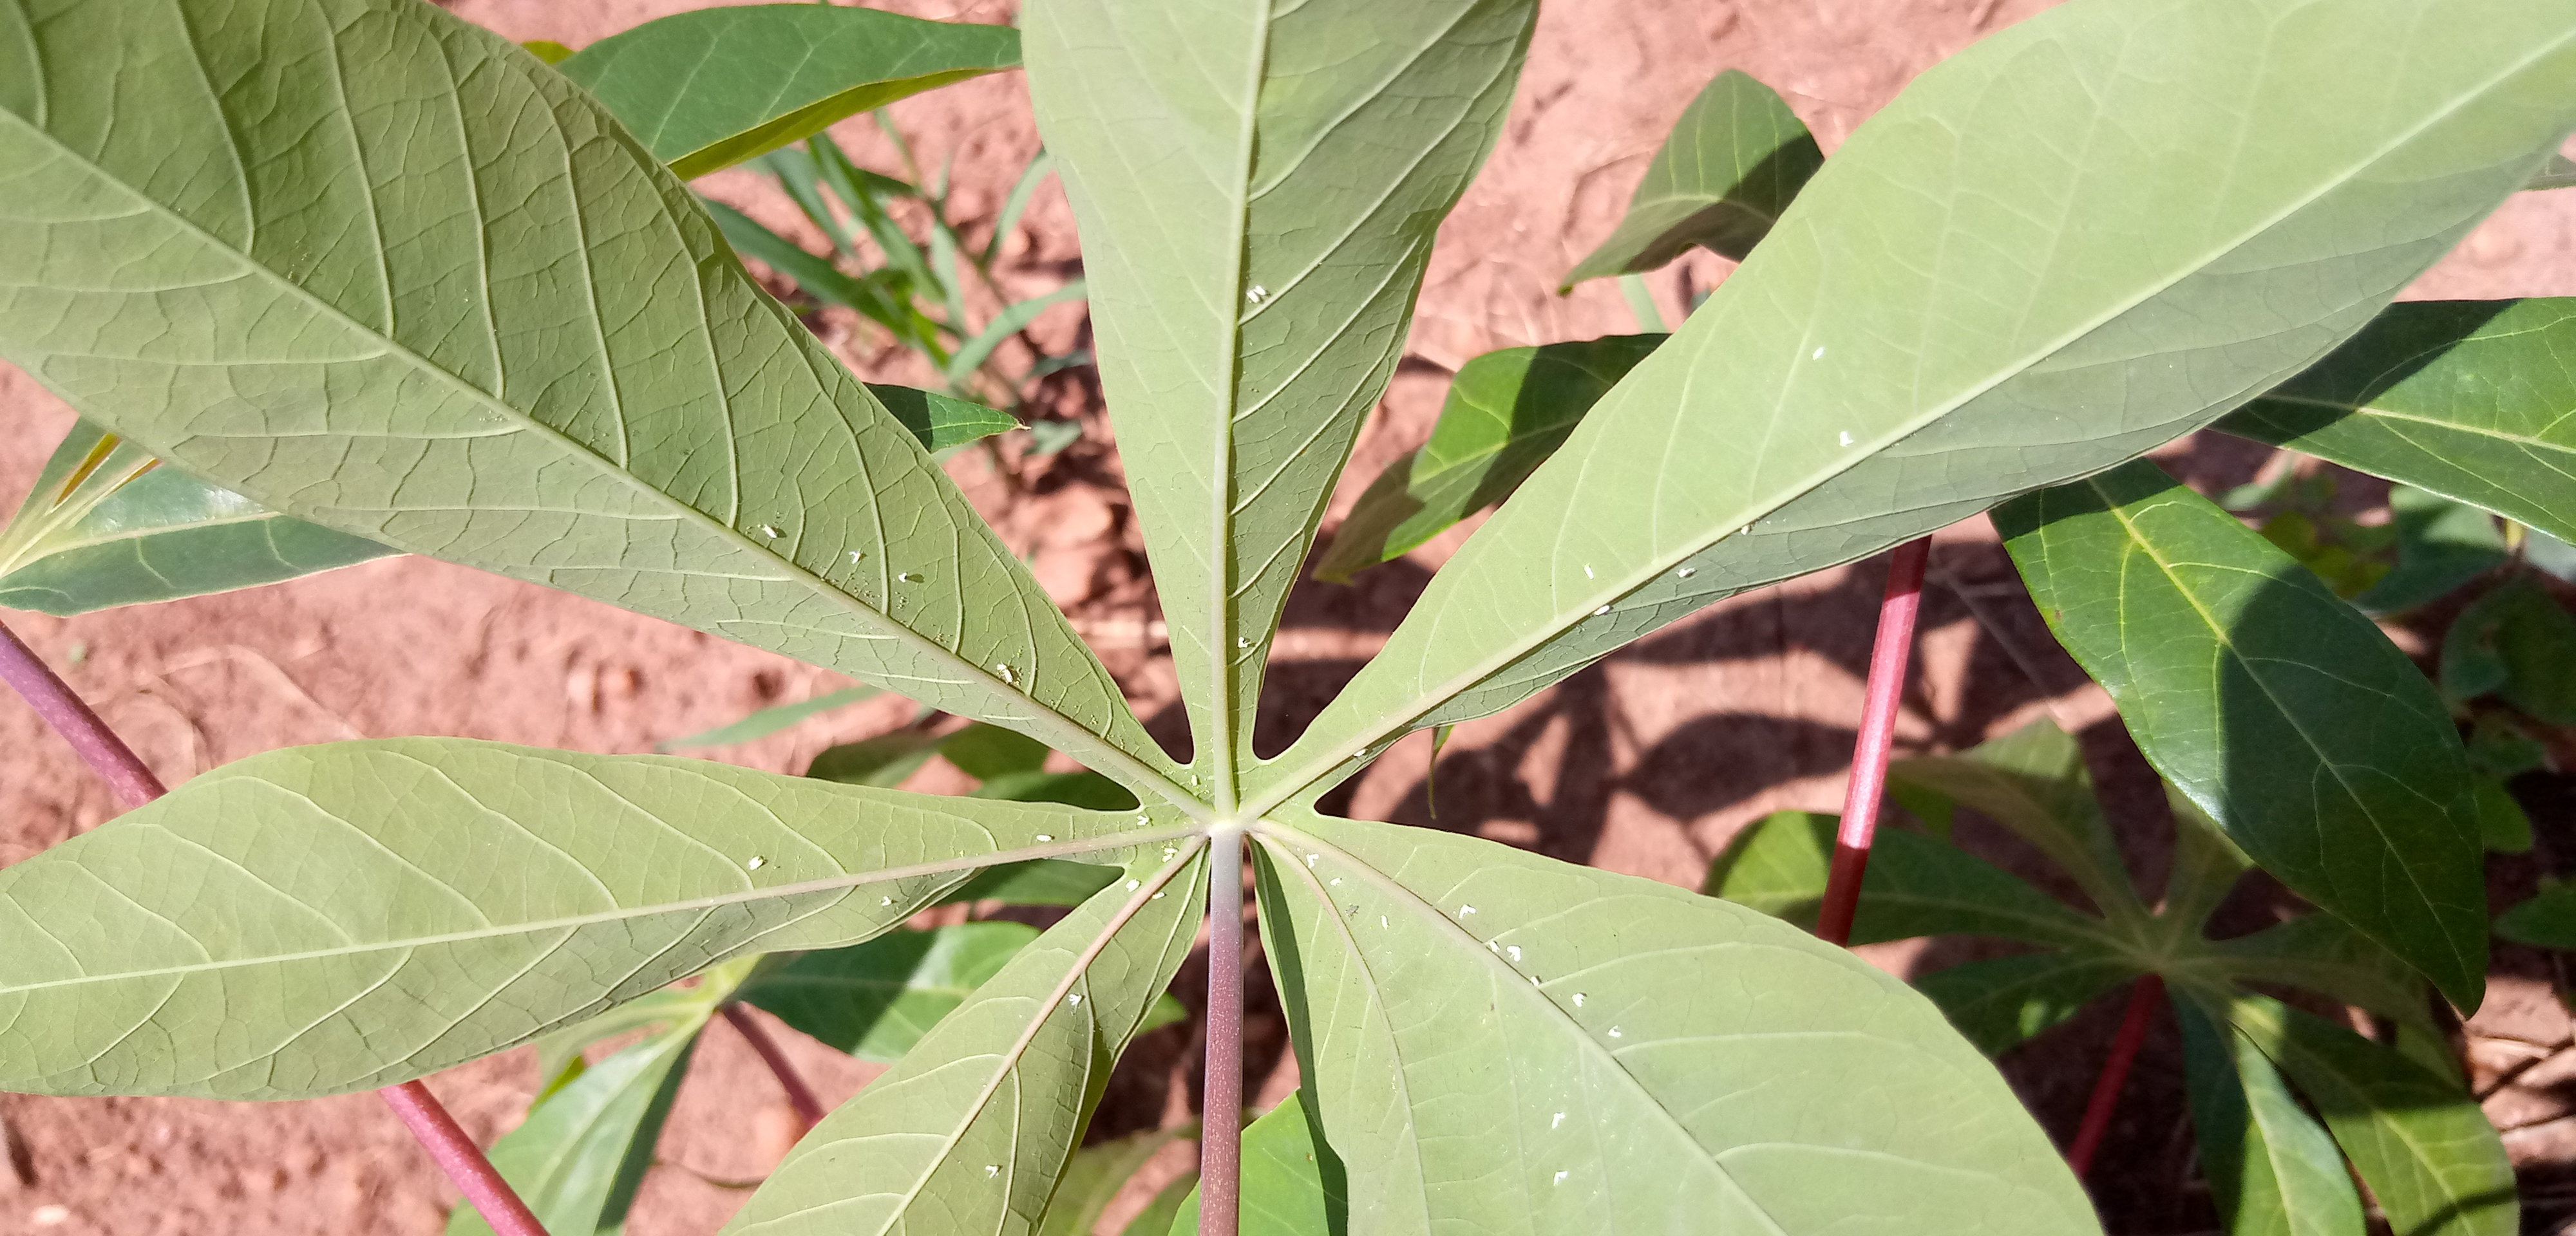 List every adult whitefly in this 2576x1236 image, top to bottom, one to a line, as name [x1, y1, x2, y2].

whitefly [1242, 265, 1283, 324]
whitefly [1249, 286, 1298, 312]
whitefly [1790, 337, 1832, 371]
whitefly [1806, 420, 1862, 461]
whitefly [1723, 507, 1765, 541]
whitefly [739, 510, 788, 556]
whitefly [848, 533, 868, 582]
whitefly [1566, 533, 1607, 587]
whitefly [1664, 546, 1710, 587]
whitefly [891, 564, 912, 608]
whitefly [1571, 590, 1628, 628]
whitefly [1225, 625, 1261, 661]
whitefly [989, 651, 1020, 700]
whitefly [1186, 767, 1212, 787]
whitefly [1122, 807, 1157, 824]
whitefly [1025, 816, 1059, 860]
whitefly [1160, 834, 1186, 861]
whitefly [1148, 844, 1179, 874]
whitefly [1301, 844, 1320, 870]
whitefly [732, 847, 781, 883]
whitefly [1115, 868, 1144, 891]
whitefly [1316, 870, 1348, 891]
whitefly [1146, 883, 1170, 910]
whitefly [868, 891, 909, 917]
whitefly [1454, 894, 1480, 928]
whitefly [1371, 907, 1396, 940]
whitefly [1480, 937, 1502, 954]
whitefly [1502, 942, 1527, 966]
whitefly [1524, 966, 1544, 991]
whitefly [1046, 979, 1103, 1022]
whitefly [1567, 987, 1593, 1013]
whitefly [1600, 1017, 1629, 1049]
whitefly [1547, 1103, 1574, 1127]
whitefly [980, 1154, 1018, 1186]
whitefly [1550, 1160, 1569, 1189]